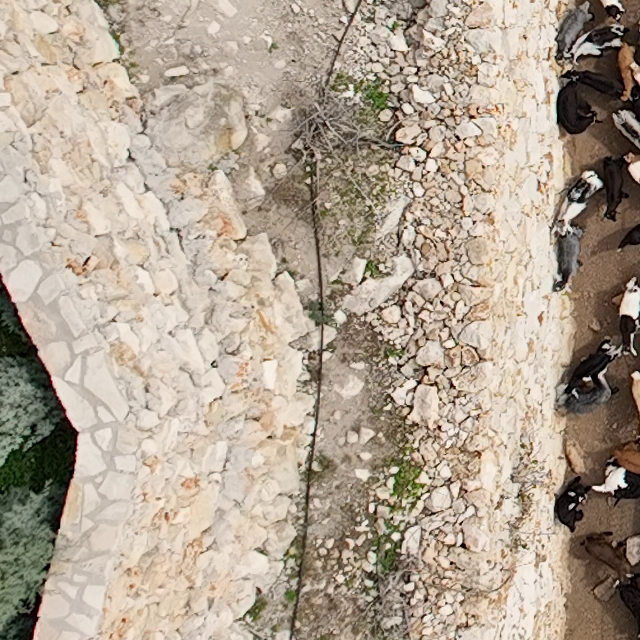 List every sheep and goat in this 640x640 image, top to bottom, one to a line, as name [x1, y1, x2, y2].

goat [592, 0, 625, 17]
goat [554, 1, 592, 57]
goat [561, 25, 626, 65]
goat [620, 43, 637, 99]
goat [632, 63, 639, 116]
goat [558, 71, 622, 97]
goat [557, 84, 598, 137]
goat [604, 99, 639, 165]
goat [631, 100, 639, 153]
goat [623, 152, 639, 200]
goat [597, 157, 629, 221]
goat [551, 170, 604, 239]
goat [618, 206, 639, 249]
goat [554, 225, 582, 291]
goat [621, 278, 639, 357]
goat [558, 336, 620, 399]
goat [629, 370, 639, 443]
goat [558, 381, 616, 413]
goat [612, 445, 639, 477]
goat [595, 465, 639, 498]
goat [555, 477, 590, 532]
goat [580, 533, 632, 585]
goat [618, 579, 639, 633]